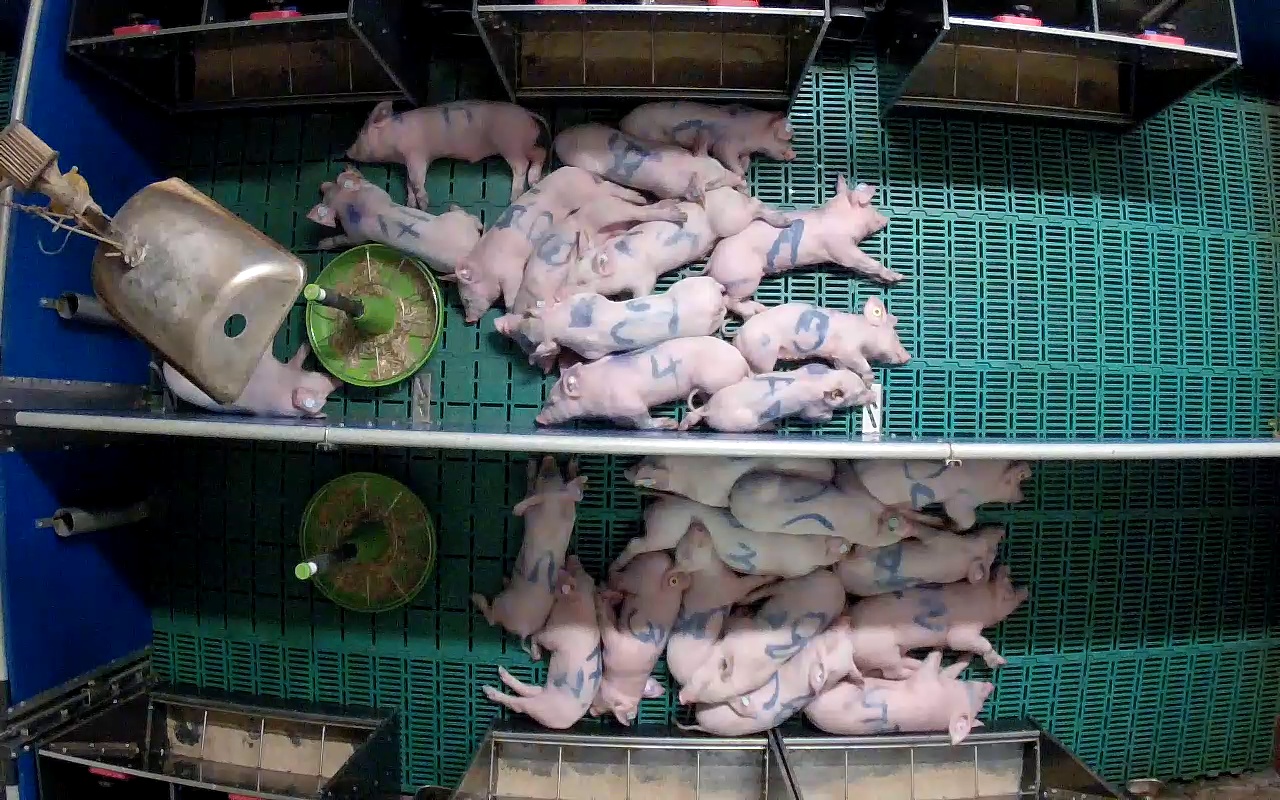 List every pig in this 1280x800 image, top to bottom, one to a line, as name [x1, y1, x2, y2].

pig [620, 100, 796, 177]
pig [344, 102, 547, 214]
pig [553, 121, 748, 206]
pig [305, 166, 483, 277]
pig [439, 167, 648, 325]
pig [702, 173, 904, 320]
pig [555, 185, 791, 310]
pig [496, 194, 689, 374]
pig [505, 277, 727, 368]
pig [721, 296, 912, 389]
pig [161, 331, 344, 420]
pig [533, 335, 752, 429]
pig [688, 354, 877, 432]
pig [623, 454, 837, 507]
pig [473, 455, 590, 654]
pig [853, 459, 1033, 531]
pig [730, 460, 919, 547]
pig [610, 490, 852, 577]
pig [831, 509, 1007, 598]
pig [661, 524, 776, 689]
pig [589, 550, 684, 730]
pig [482, 554, 602, 728]
pig [844, 565, 1032, 678]
pig [679, 569, 851, 716]
pig [673, 615, 862, 738]
pig [802, 648, 996, 747]